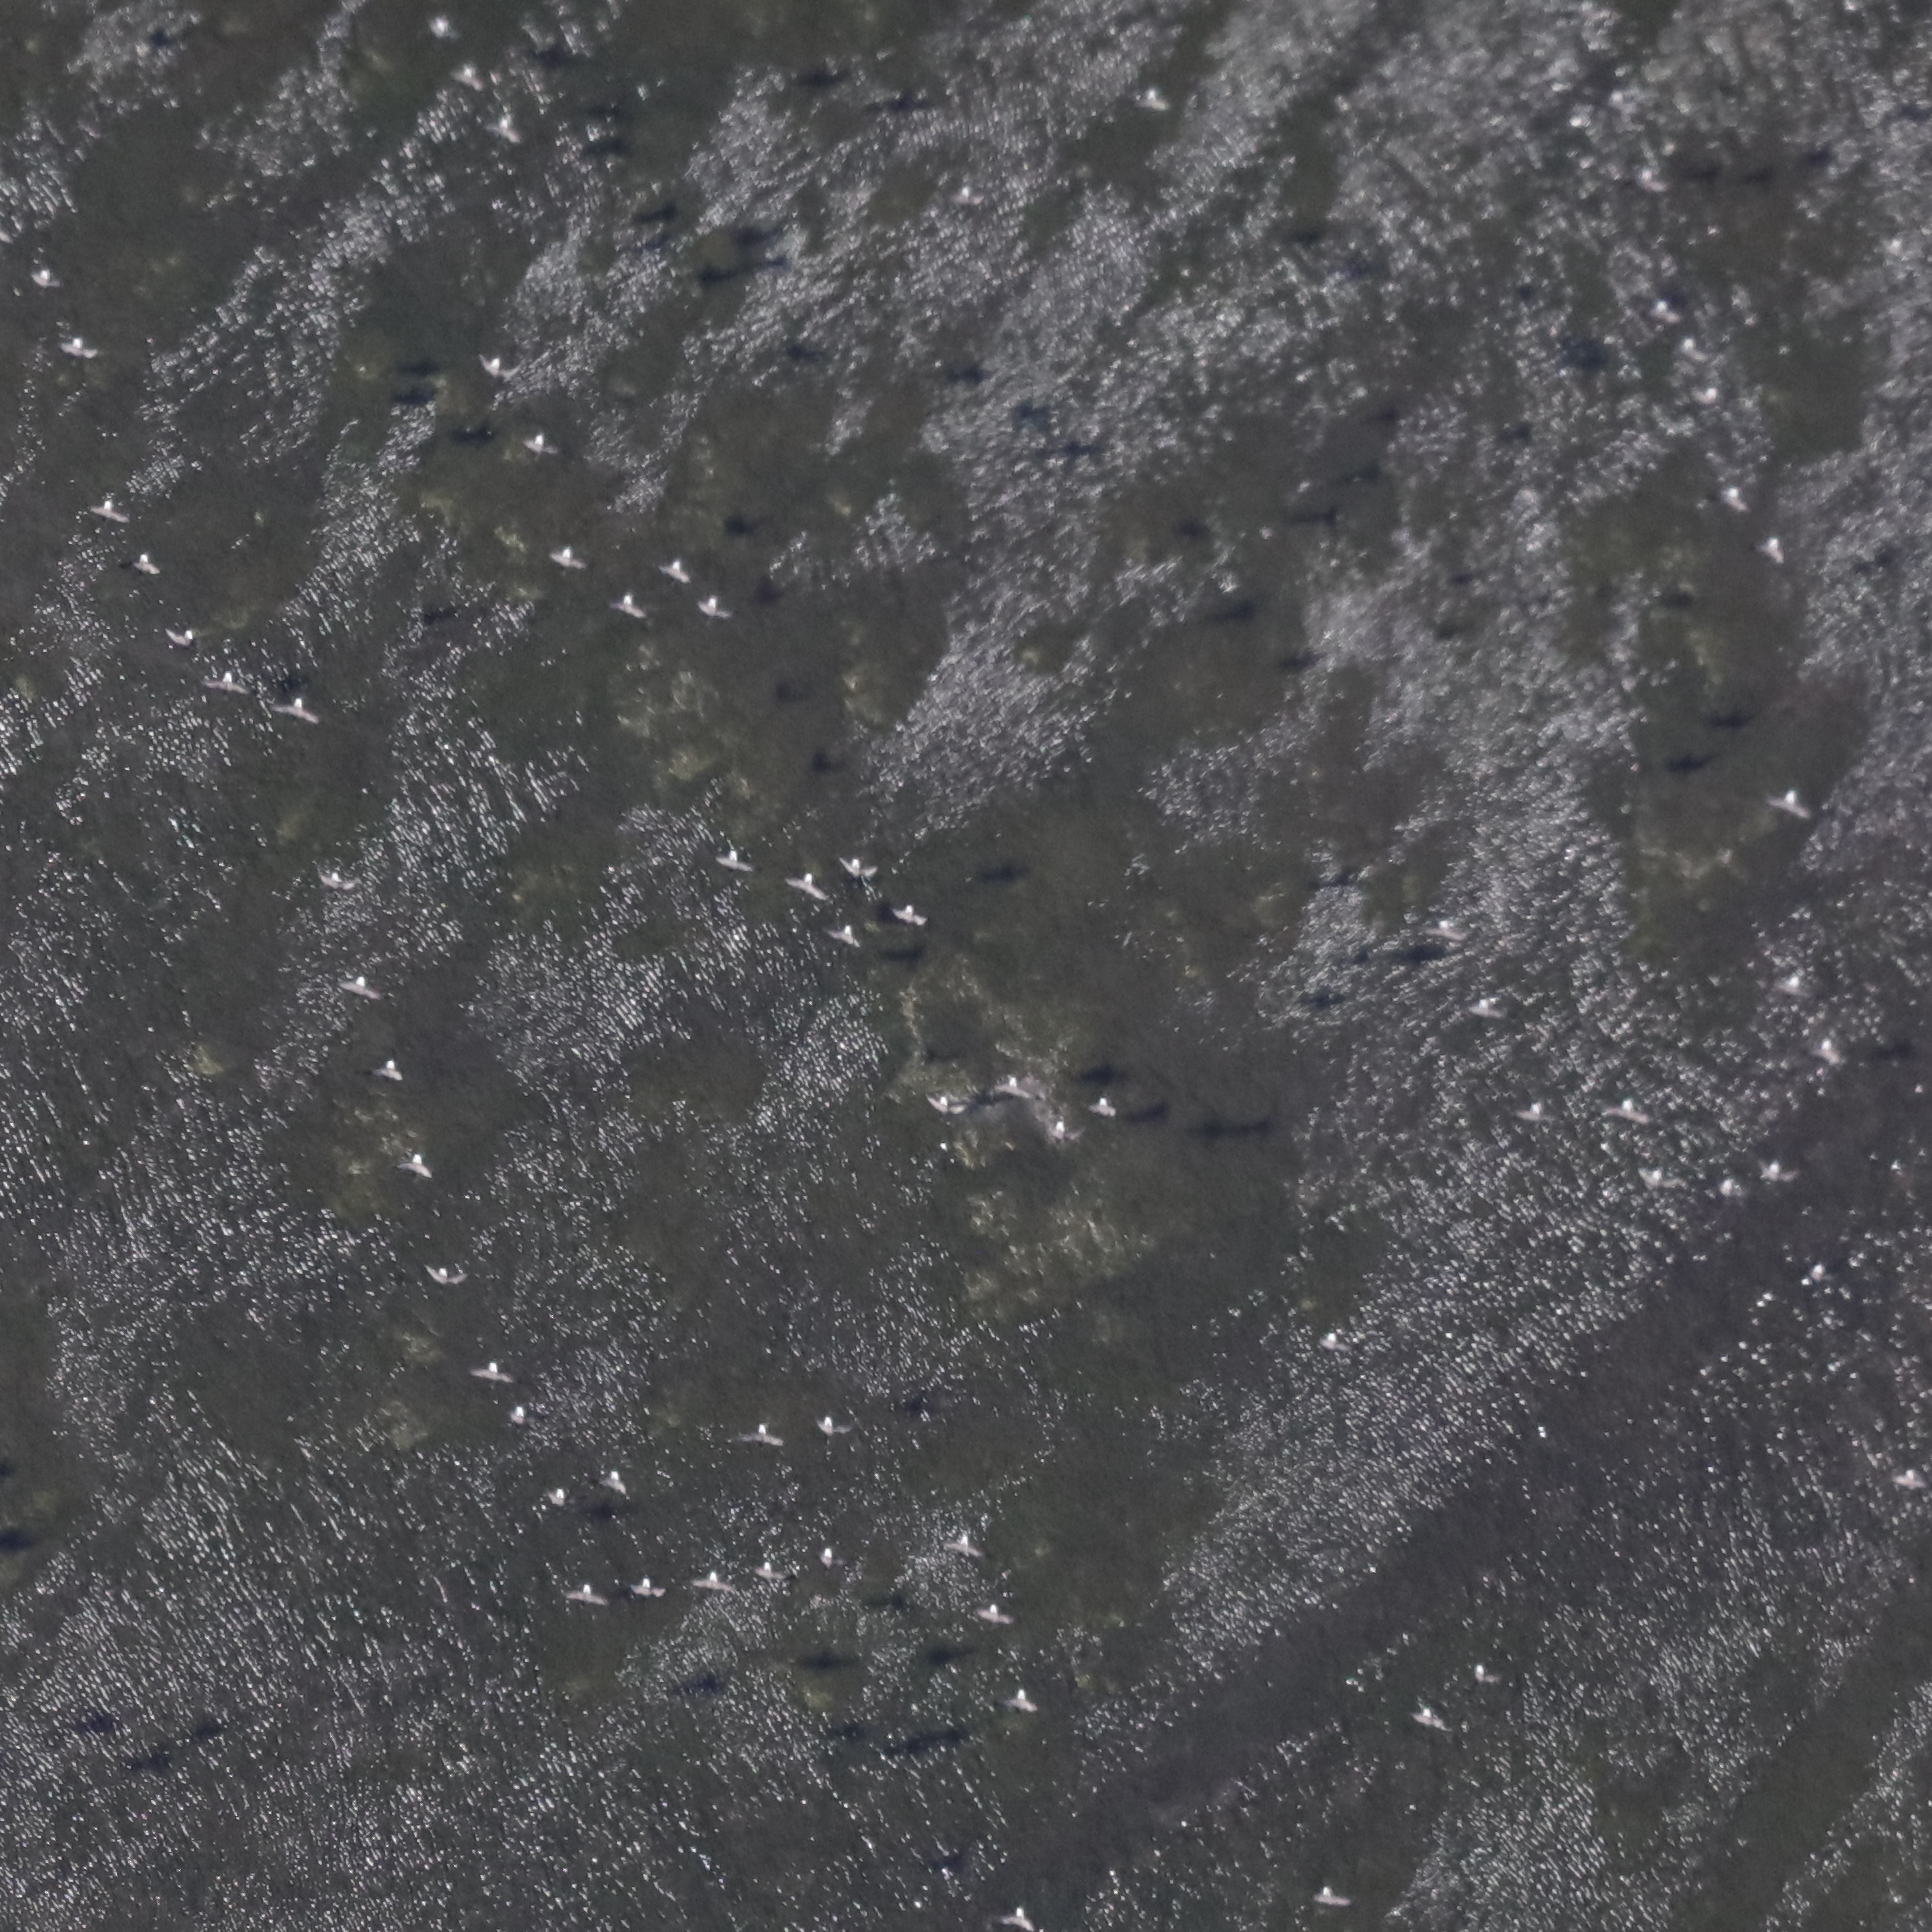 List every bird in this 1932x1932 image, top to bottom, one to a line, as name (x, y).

brant (442, 32)
brant (469, 77)
brant (1157, 109)
brant (507, 136)
brant (1652, 177)
brant (960, 199)
brant (35, 275)
brant (1666, 303)
brant (75, 342)
brant (1692, 348)
brant (503, 364)
brant (1709, 399)
brant (540, 442)
brant (1733, 488)
brant (106, 512)
brant (1777, 548)
brant (568, 553)
brant (145, 563)
brant (679, 571)
brant (629, 604)
brant (713, 607)
brant (182, 643)
brant (229, 692)
brant (295, 706)
brant (1790, 799)
brant (732, 864)
brant (862, 872)
brant (345, 875)
brant (811, 882)
brant (916, 914)
brant (1446, 925)
brant (842, 938)
brant (1795, 983)
brant (361, 990)
brant (1485, 1013)
brant (1826, 1053)
brant (392, 1064)
brant (1015, 1092)
brant (944, 1100)
brant (1107, 1104)
brant (1539, 1112)
brant (1638, 1115)
brant (1054, 1137)
brant (419, 1160)
brant (1780, 1169)
brant (1668, 1172)
brant (1728, 1186)
brant (1819, 1271)
brant (449, 1272)
brant (1333, 1345)
brant (499, 1369)
brant (516, 1418)
brant (830, 1428)
brant (768, 1436)
brant (1914, 1478)
brant (615, 1480)
brant (560, 1495)
brant (967, 1544)
brant (828, 1555)
brant (774, 1569)
brant (718, 1587)
brant (647, 1595)
brant (587, 1598)
brant (993, 1616)
brant (1482, 1683)
brant (1017, 1703)
brant (1428, 1718)
brant (1327, 1896)
brant (1023, 1919)